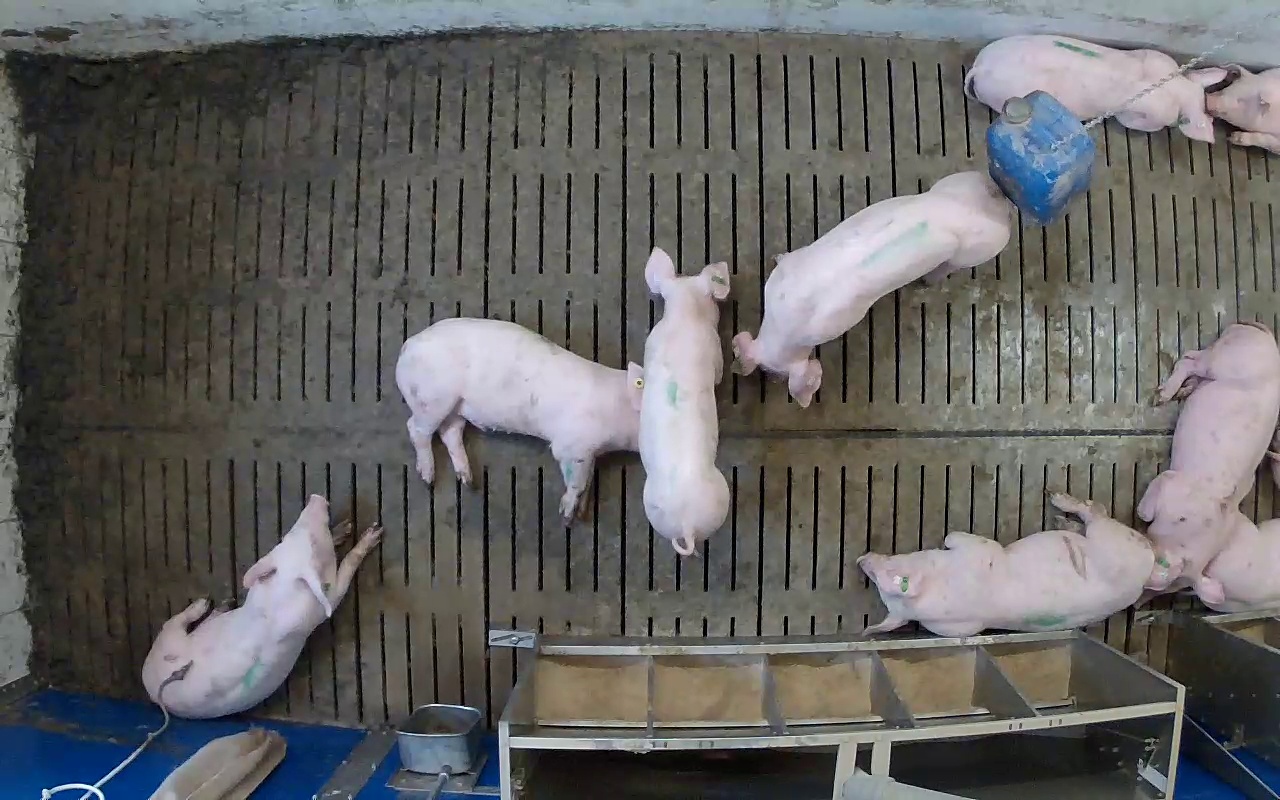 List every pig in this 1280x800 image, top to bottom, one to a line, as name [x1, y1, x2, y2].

pig [960, 34, 1223, 144]
pig [1208, 62, 1279, 155]
pig [729, 170, 1018, 408]
pig [641, 248, 732, 557]
pig [397, 318, 646, 525]
pig [1131, 318, 1279, 610]
pig [853, 490, 1154, 639]
pig [142, 493, 382, 720]
pig [1177, 519, 1279, 615]